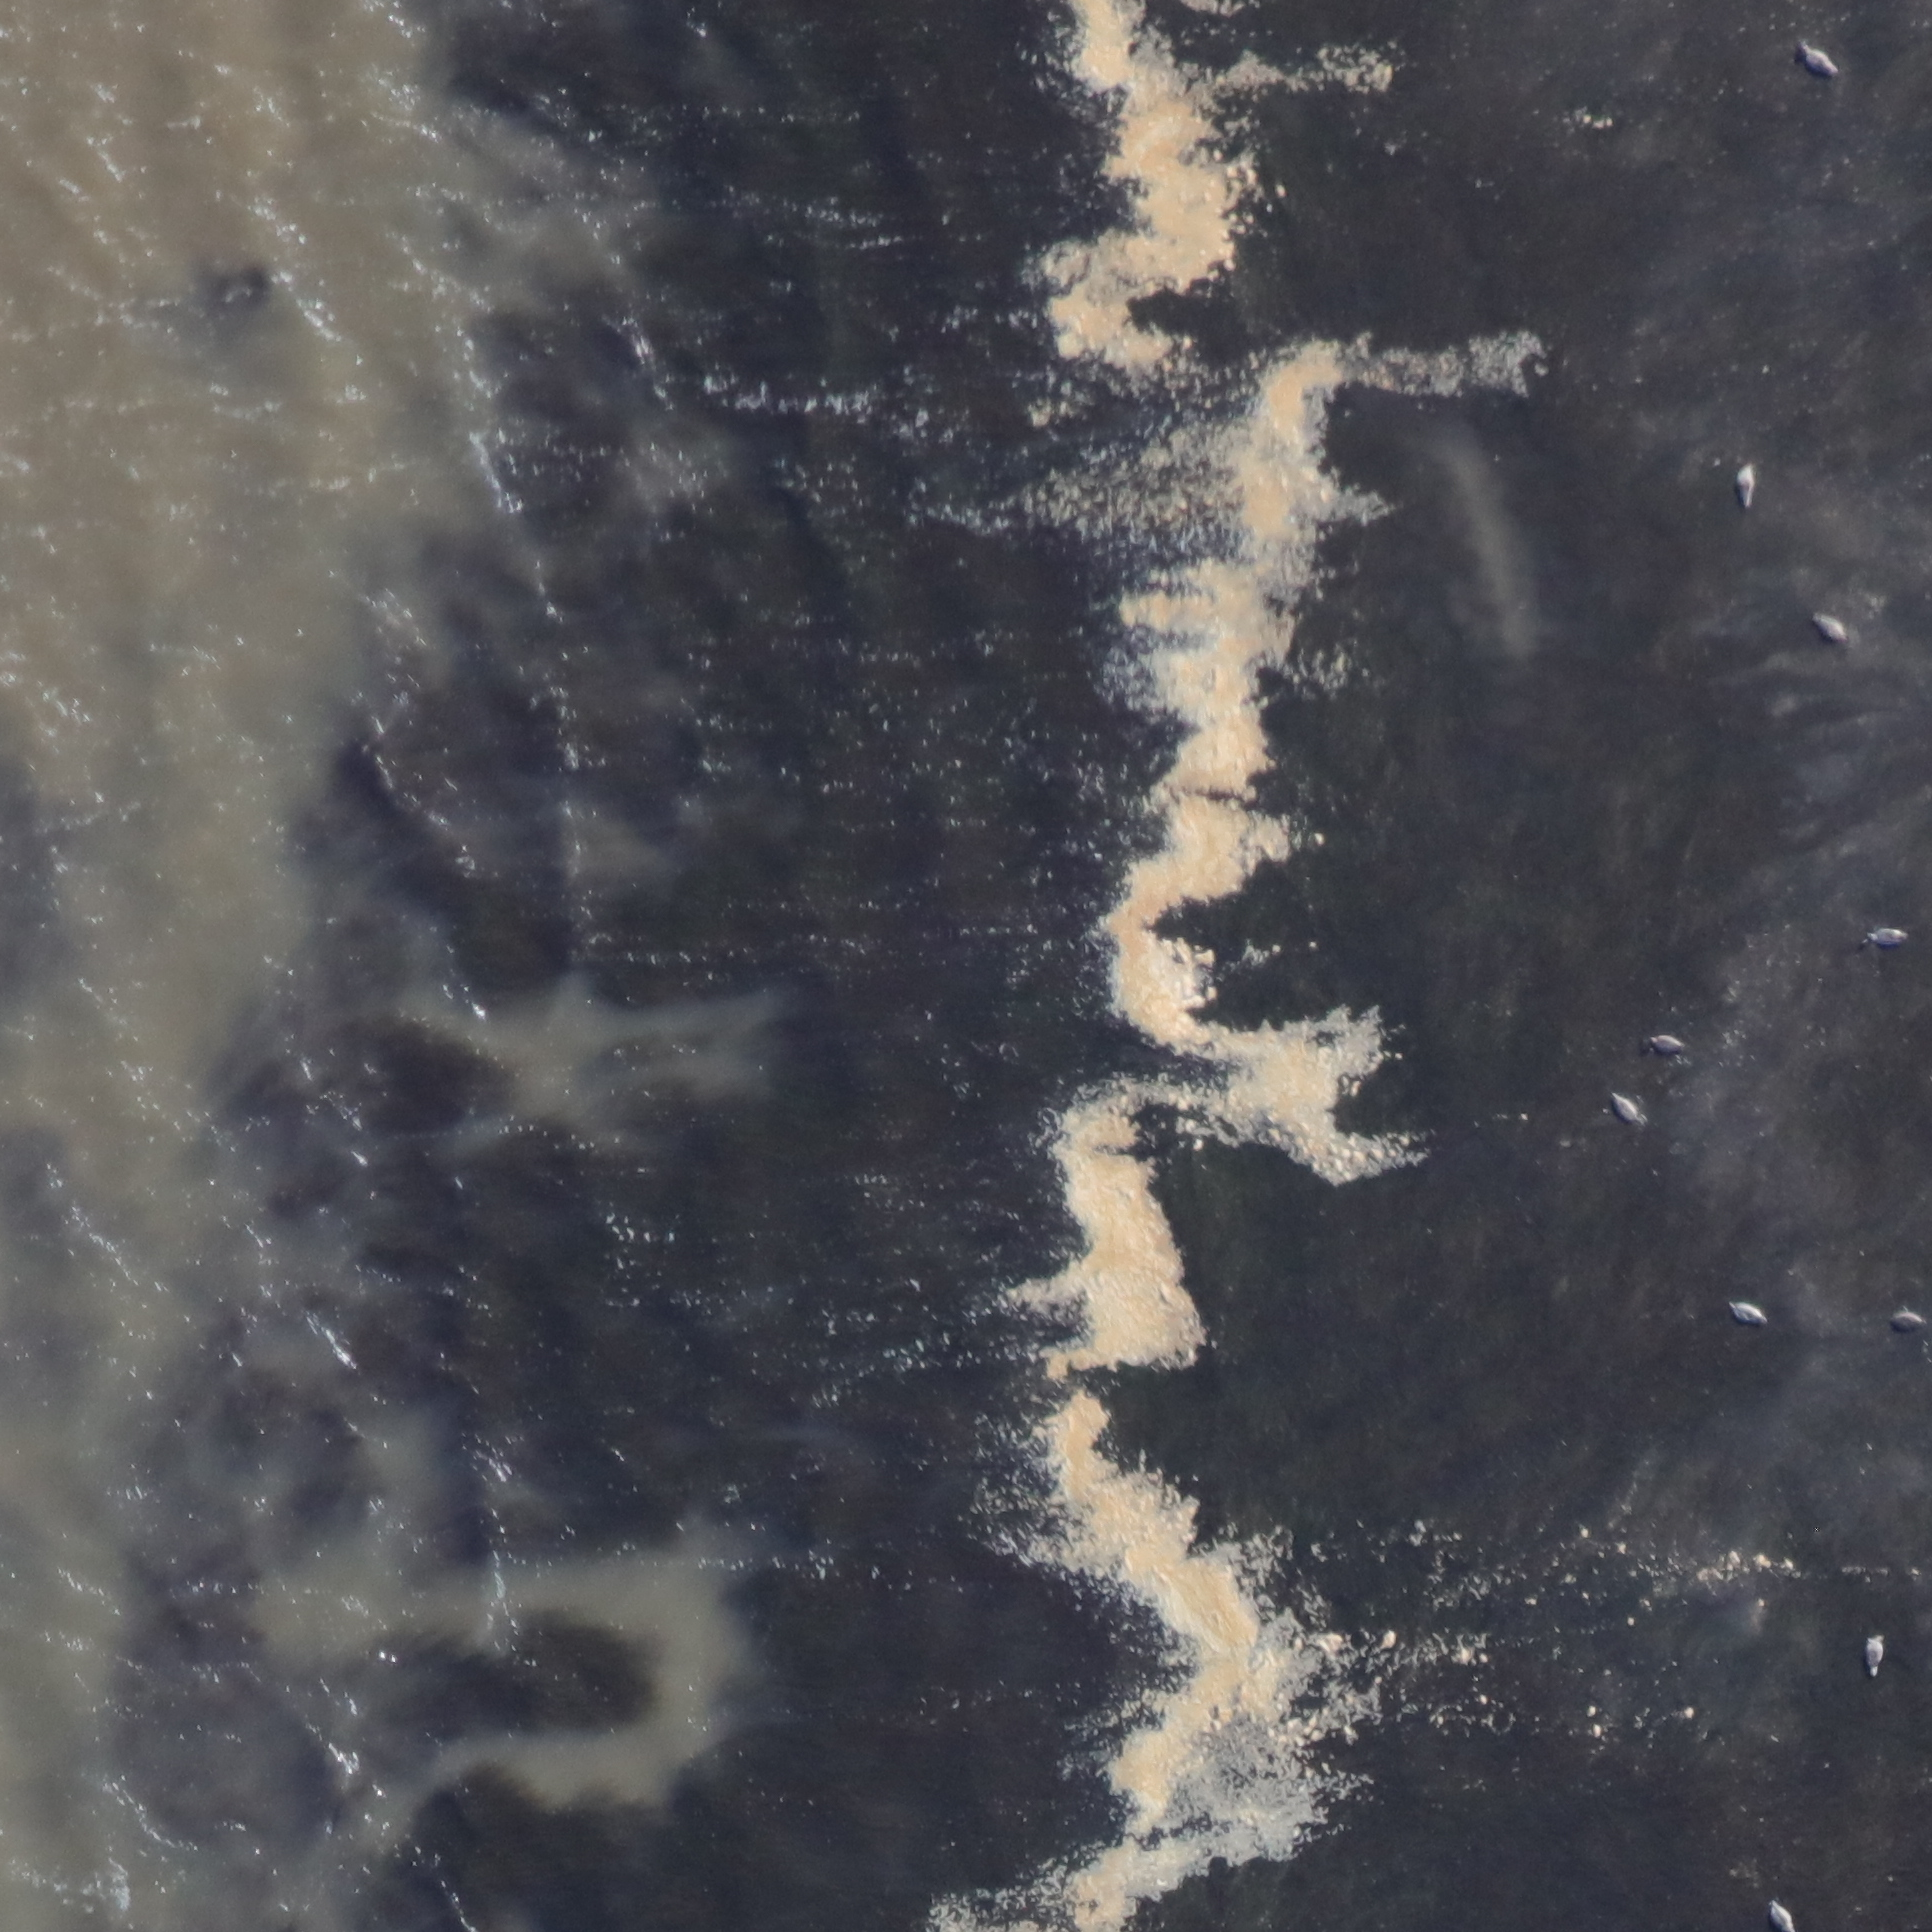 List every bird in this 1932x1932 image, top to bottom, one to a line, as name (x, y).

other bird (1818, 61)
other bird (1750, 488)
other bird (1831, 623)
other bird (1884, 939)
other bird (1673, 1043)
other bird (1630, 1110)
other bird (1751, 1310)
other bird (1915, 1316)
other bird (1874, 1654)
other bird (1780, 1915)